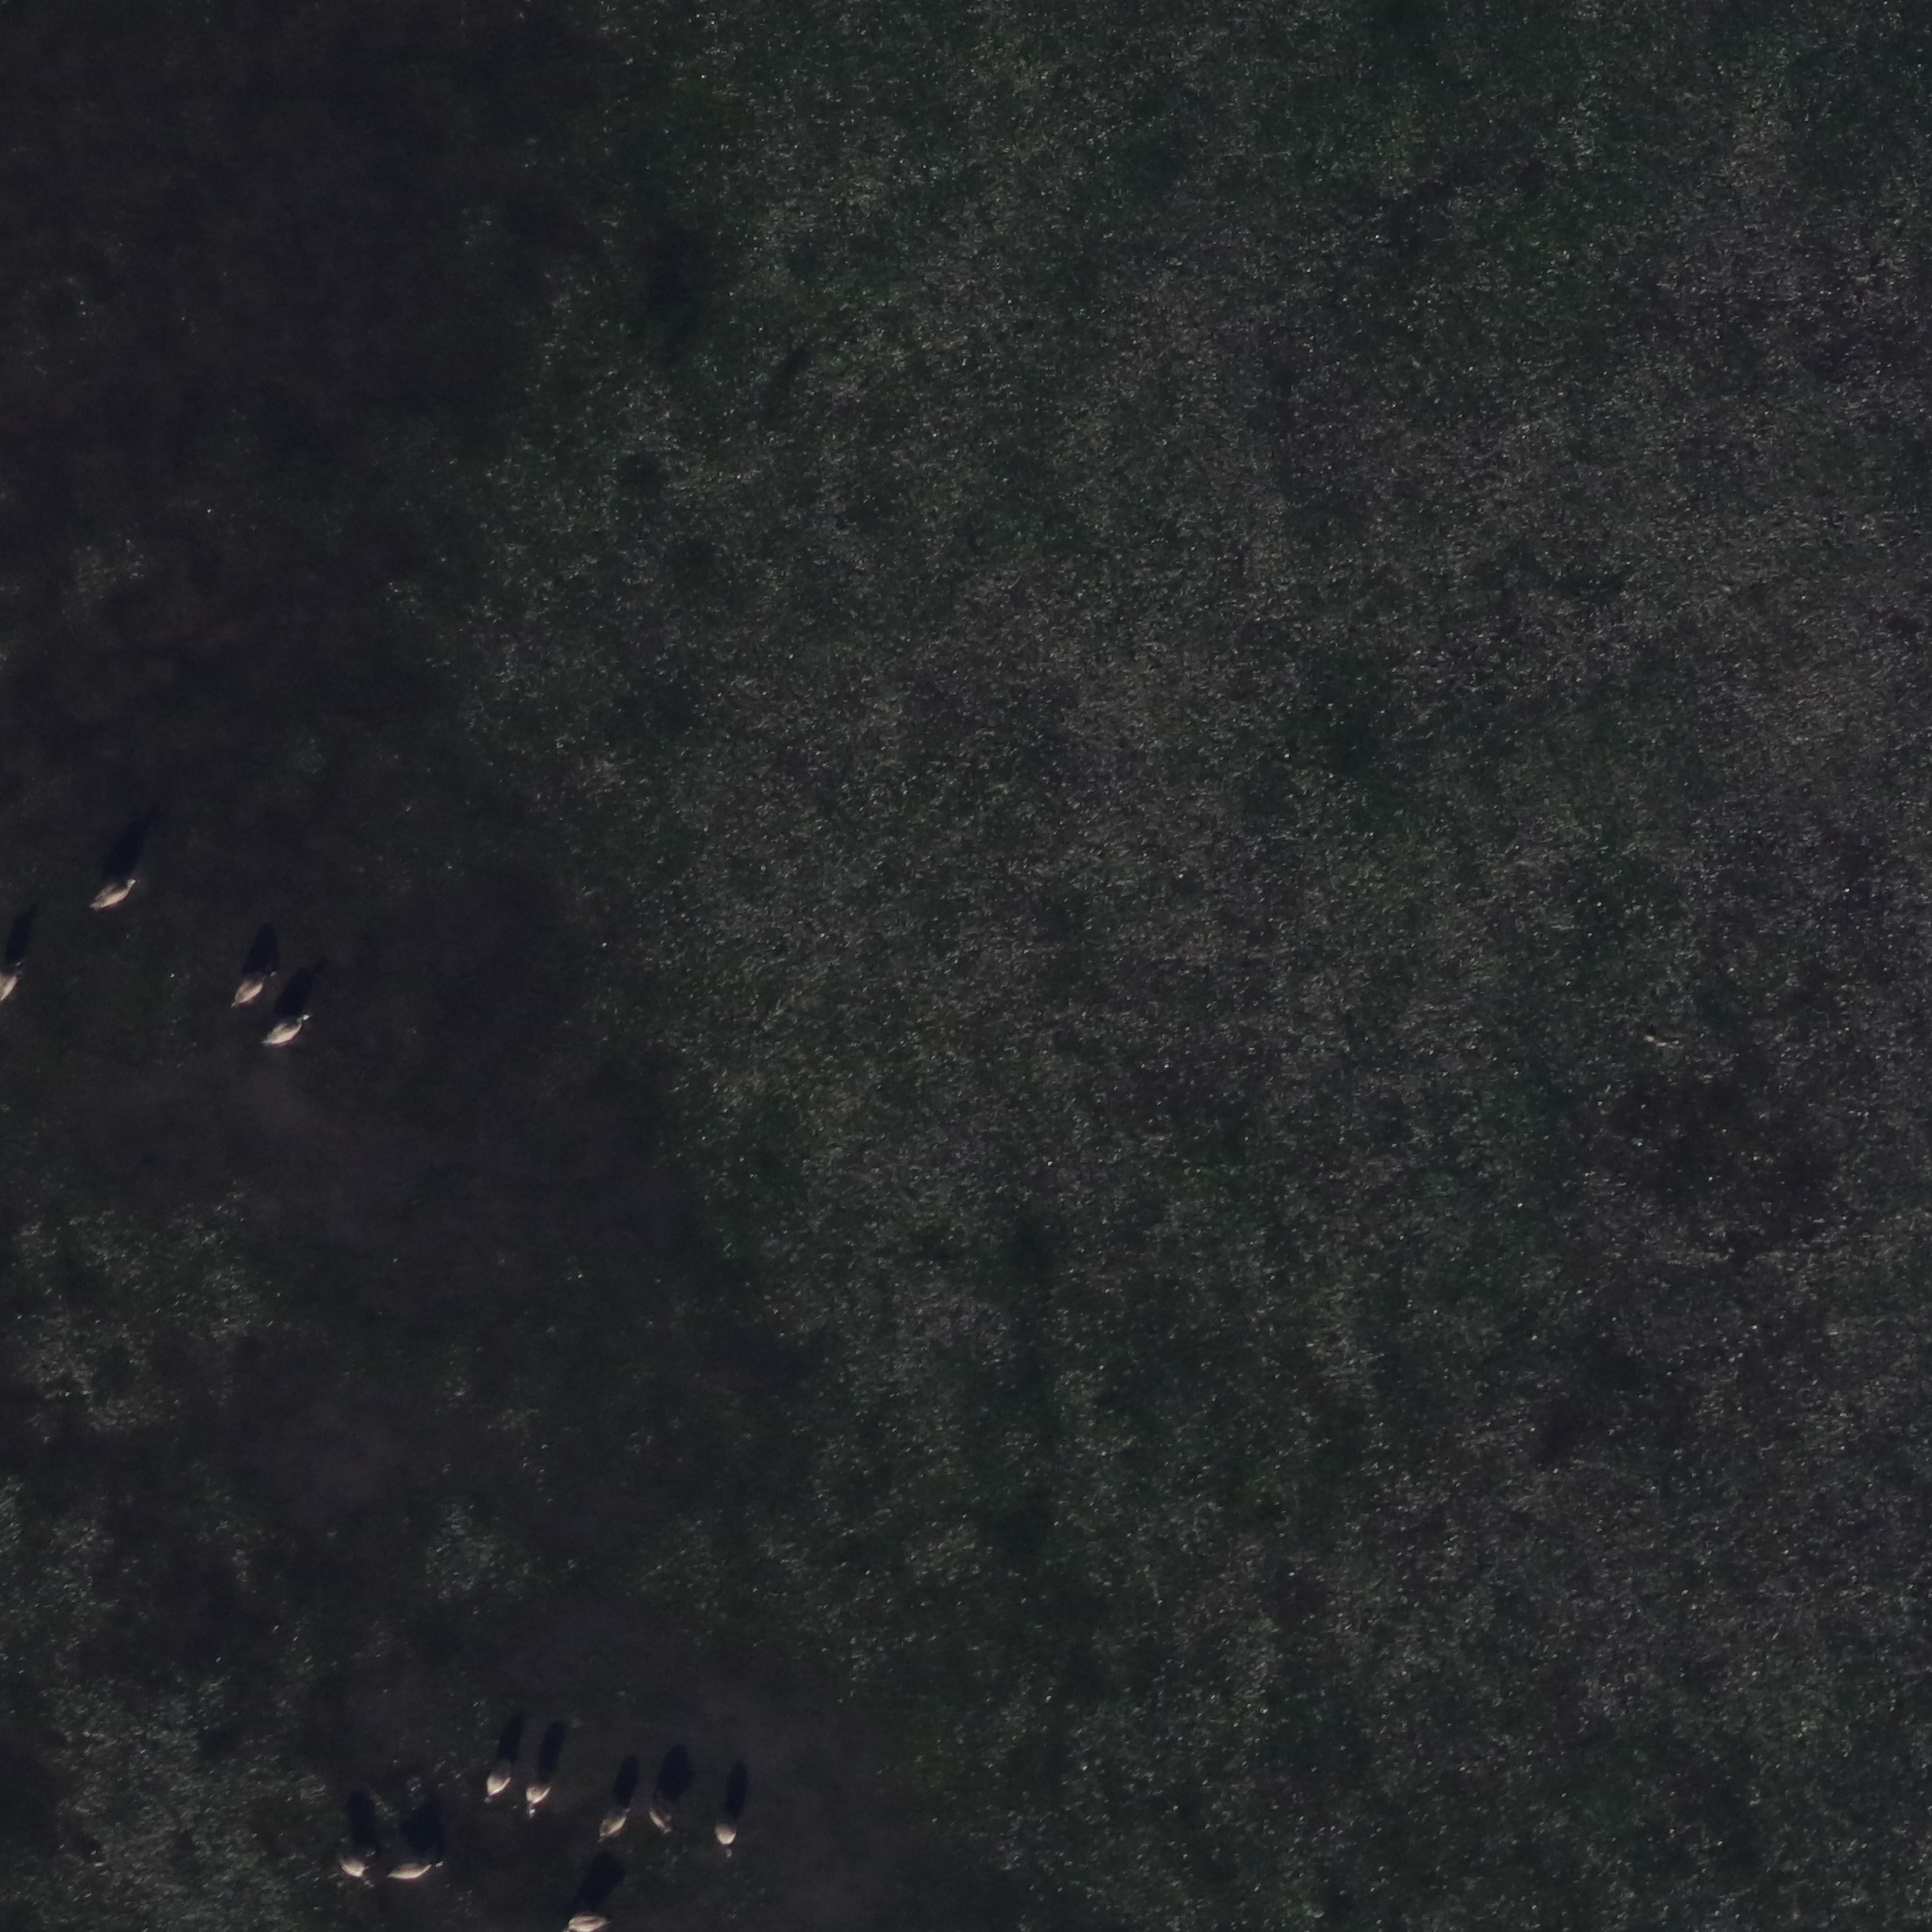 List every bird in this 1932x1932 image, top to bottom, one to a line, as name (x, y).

Canada goose (108, 894)
Canada goose (14, 981)
Canada goose (256, 985)
Canada goose (283, 1032)
Canada goose (495, 1783)
Canada goose (540, 1795)
Canada goose (660, 1814)
Canada goose (615, 1825)
Canada goose (726, 1825)
Canada goose (410, 1866)
Canada goose (356, 1867)
Canada goose (587, 1923)